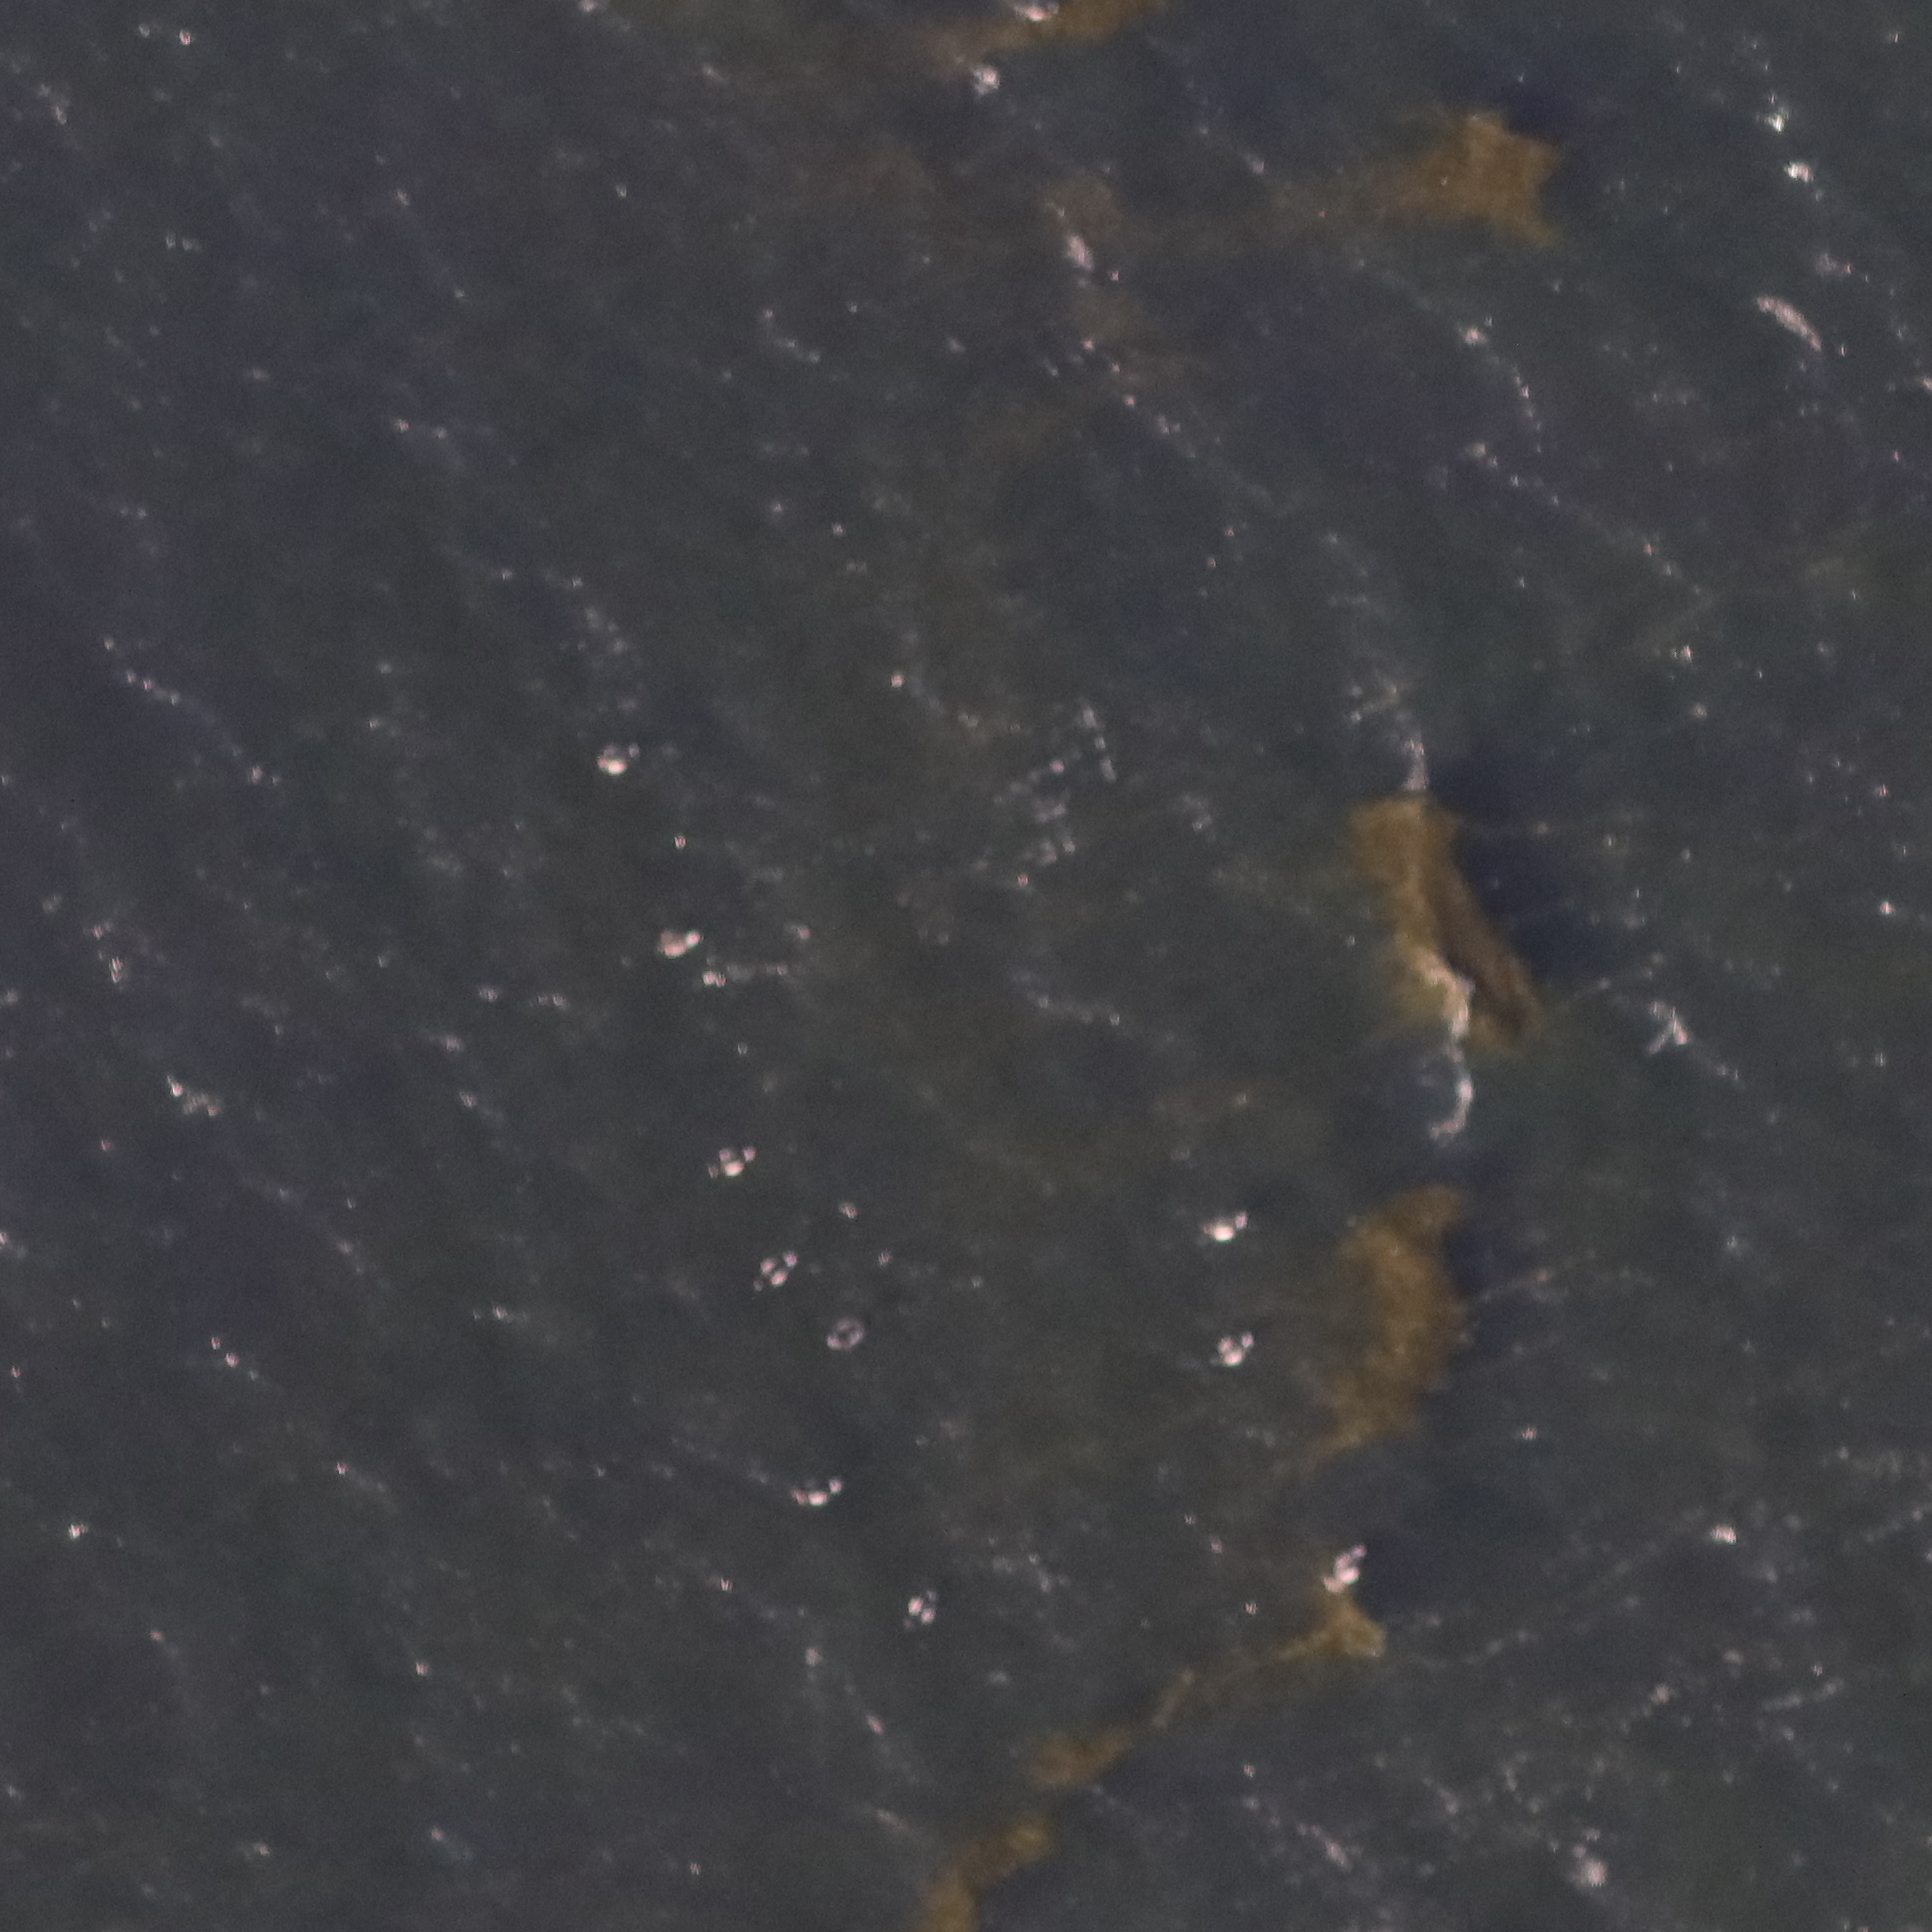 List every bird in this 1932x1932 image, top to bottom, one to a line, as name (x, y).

brant (1037, 7)
brant (616, 756)
brant (673, 942)
brant (724, 1162)
brant (1229, 1227)
brant (773, 1263)
brant (846, 1329)
brant (1229, 1351)
brant (819, 1490)
brant (1349, 1568)
brant (922, 1607)